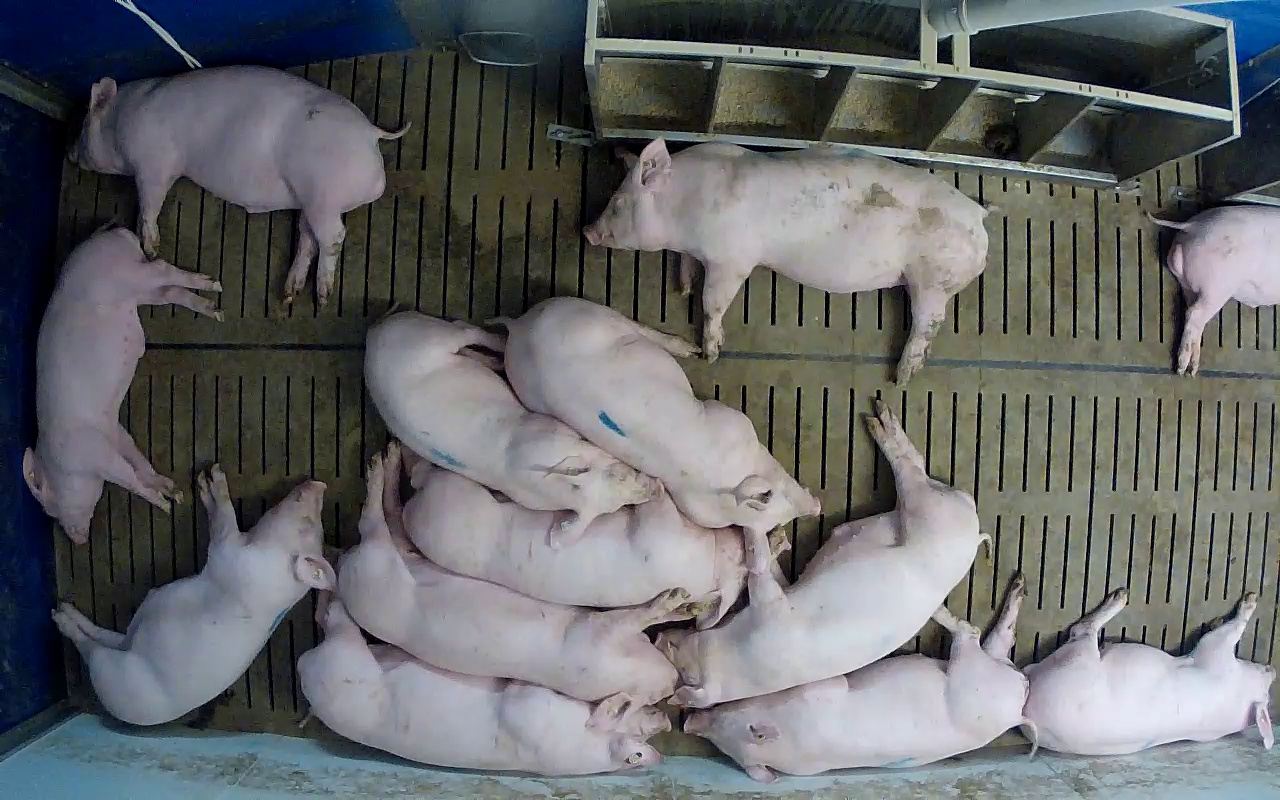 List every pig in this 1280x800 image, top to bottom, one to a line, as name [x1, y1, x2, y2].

pig [61, 63, 409, 306]
pig [581, 136, 1001, 388]
pig [1142, 198, 1278, 384]
pig [21, 210, 227, 549]
pig [482, 295, 823, 533]
pig [359, 303, 665, 551]
pig [652, 396, 993, 706]
pig [339, 440, 701, 729]
pig [399, 445, 794, 634]
pig [53, 461, 338, 727]
pig [681, 573, 1040, 781]
pig [300, 579, 670, 779]
pig [1019, 590, 1278, 758]